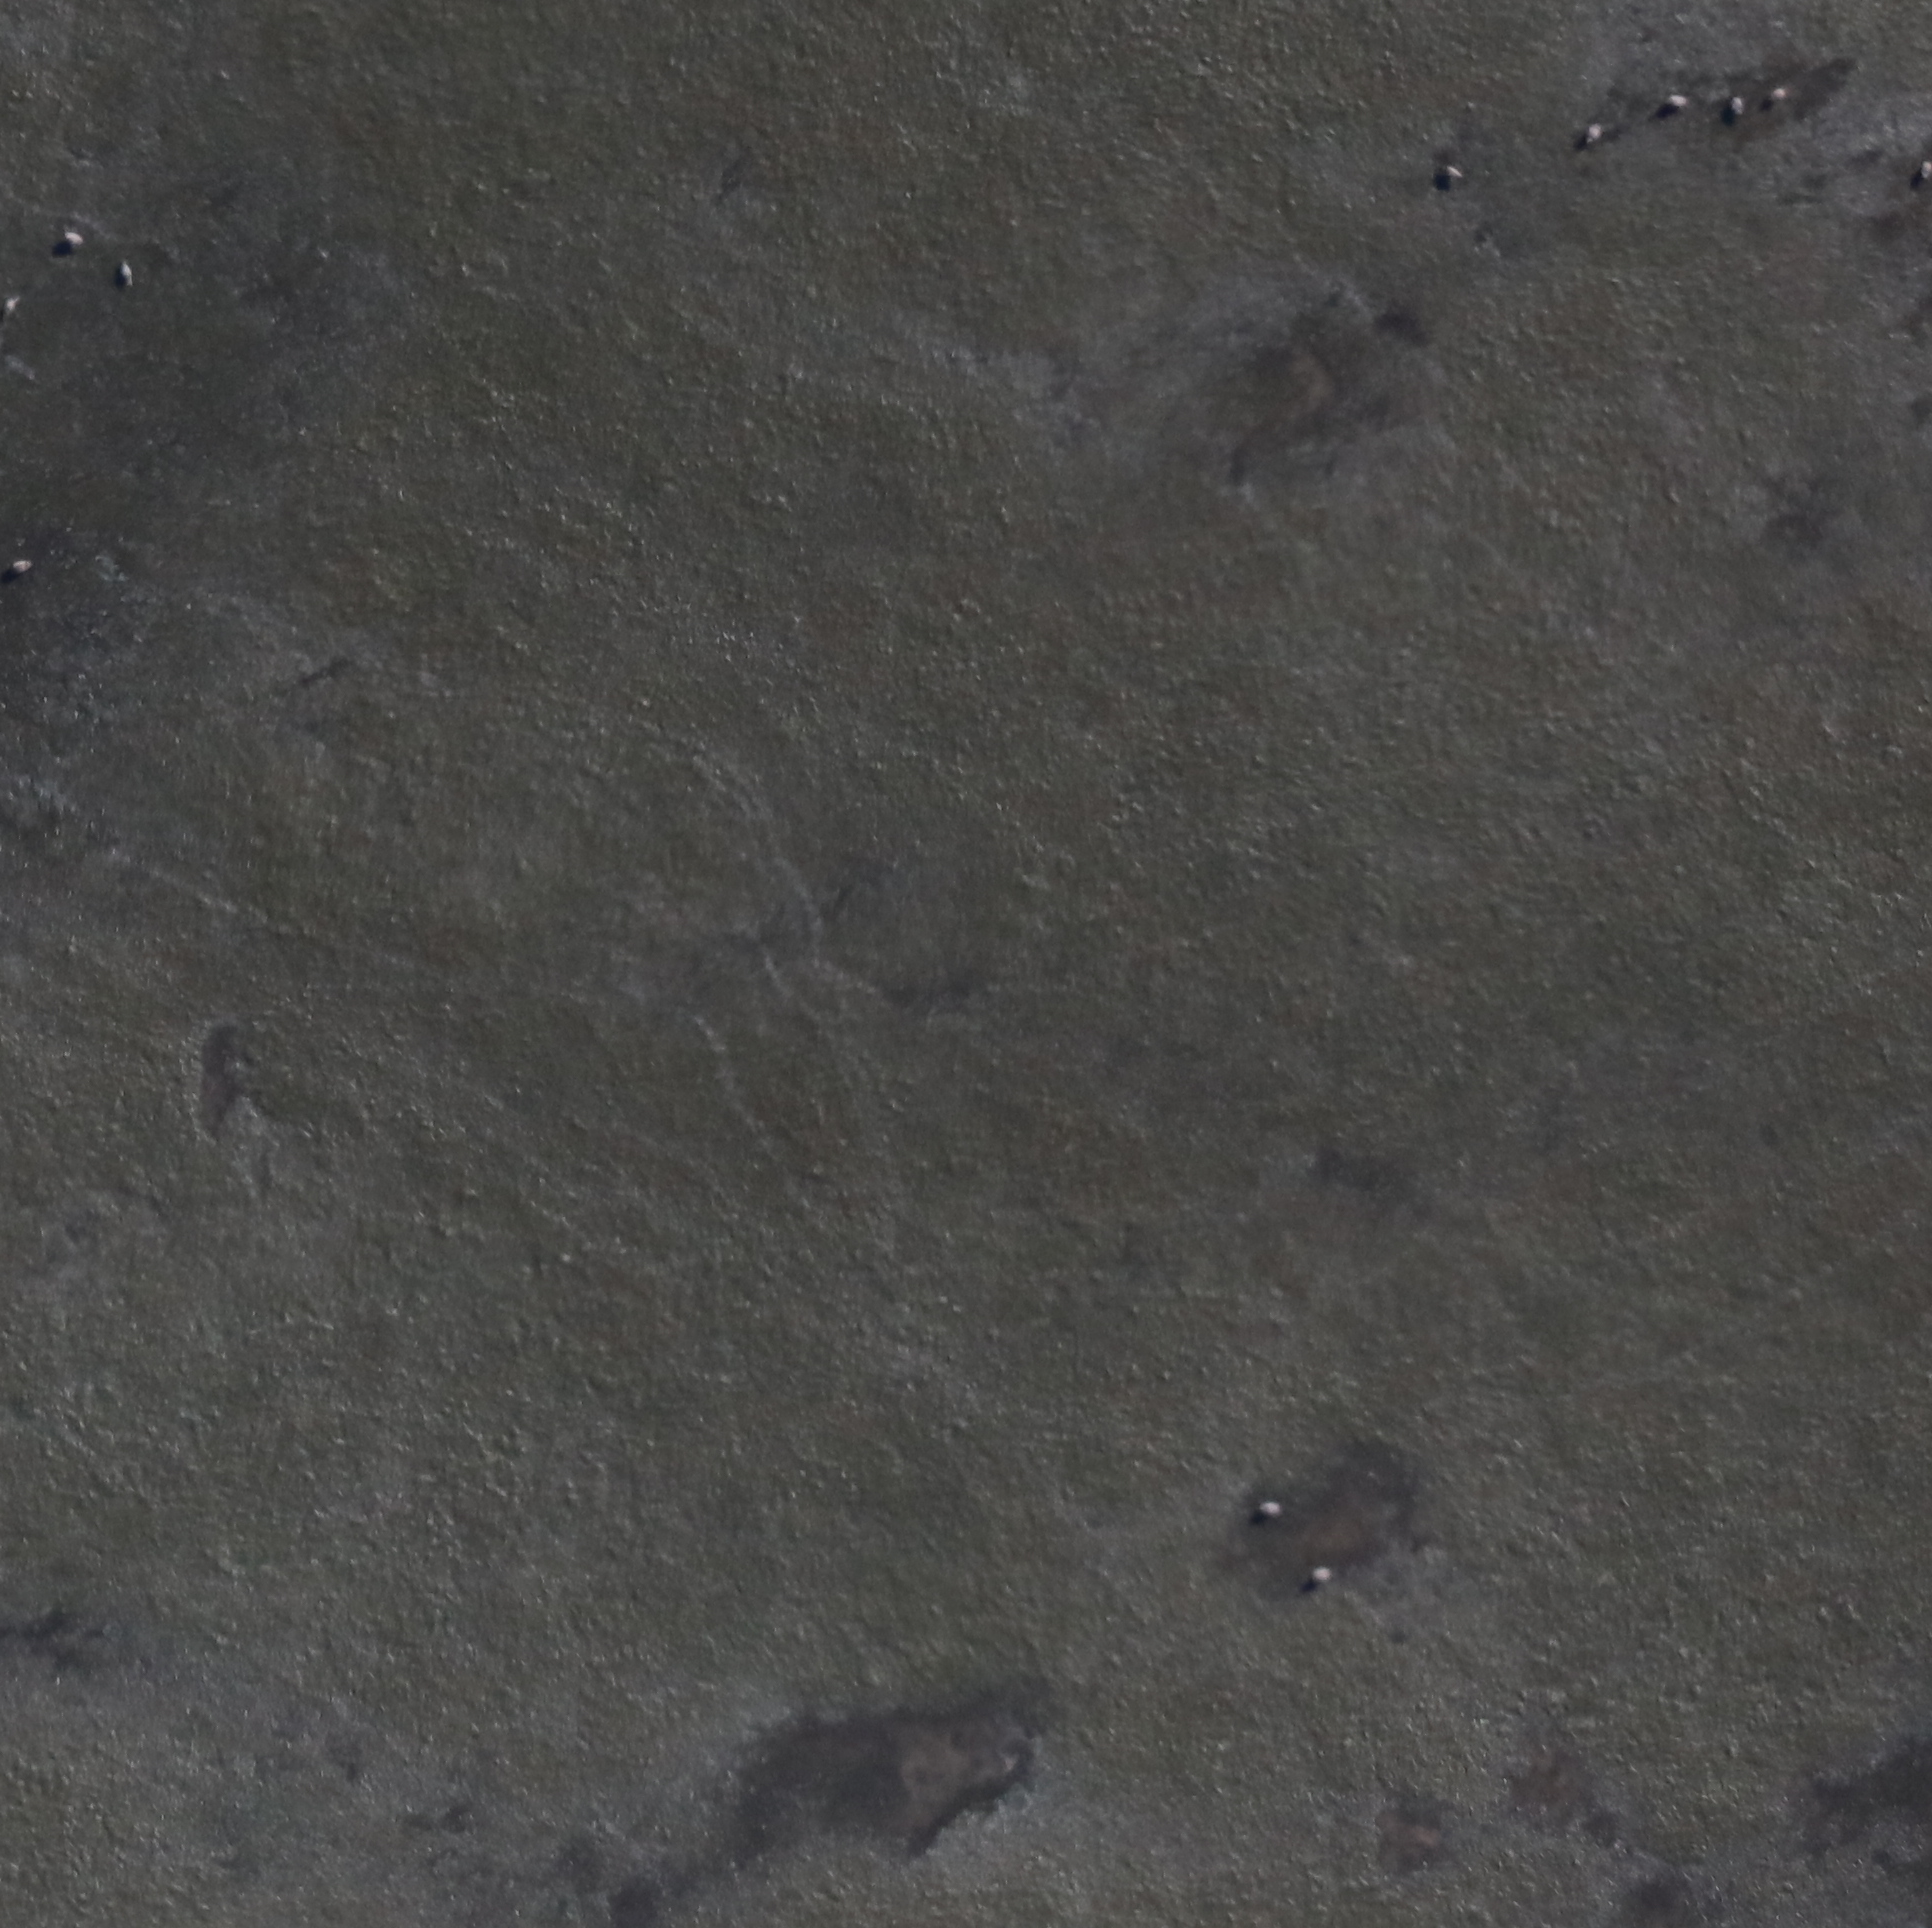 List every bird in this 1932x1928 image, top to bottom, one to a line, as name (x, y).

Canada goose (1779, 96)
Canada goose (1675, 100)
Canada goose (1736, 104)
Canada goose (1598, 132)
Canada goose (1453, 172)
Canada goose (1928, 172)
Canada goose (75, 239)
other bird (130, 274)
other bird (9, 301)
Canada goose (22, 568)
Canada goose (1269, 1508)
Canada goose (1321, 1574)